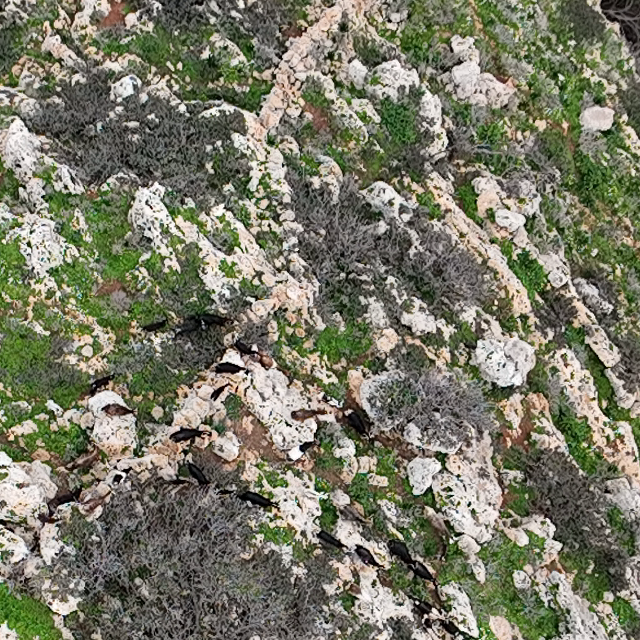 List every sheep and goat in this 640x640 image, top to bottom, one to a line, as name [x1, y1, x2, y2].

goat [186, 312, 234, 331]
goat [142, 318, 169, 334]
goat [233, 343, 258, 355]
goat [213, 363, 251, 376]
goat [87, 374, 115, 398]
goat [209, 383, 231, 402]
goat [317, 393, 344, 408]
goat [43, 400, 64, 417]
goat [101, 404, 140, 418]
goat [290, 408, 327, 419]
goat [345, 408, 367, 438]
goat [167, 428, 213, 442]
goat [286, 440, 316, 462]
goat [54, 443, 101, 476]
goat [186, 463, 210, 495]
goat [104, 466, 134, 487]
goat [82, 487, 115, 517]
goat [46, 488, 82, 510]
goat [239, 491, 281, 510]
goat [337, 503, 374, 526]
goat [421, 504, 451, 545]
goat [35, 514, 62, 526]
goat [445, 519, 462, 539]
goat [318, 529, 348, 553]
goat [385, 540, 419, 571]
goat [355, 546, 386, 569]
goat [409, 559, 437, 585]
goat [409, 597, 449, 623]
goat [418, 616, 443, 639]
goat [440, 617, 468, 639]